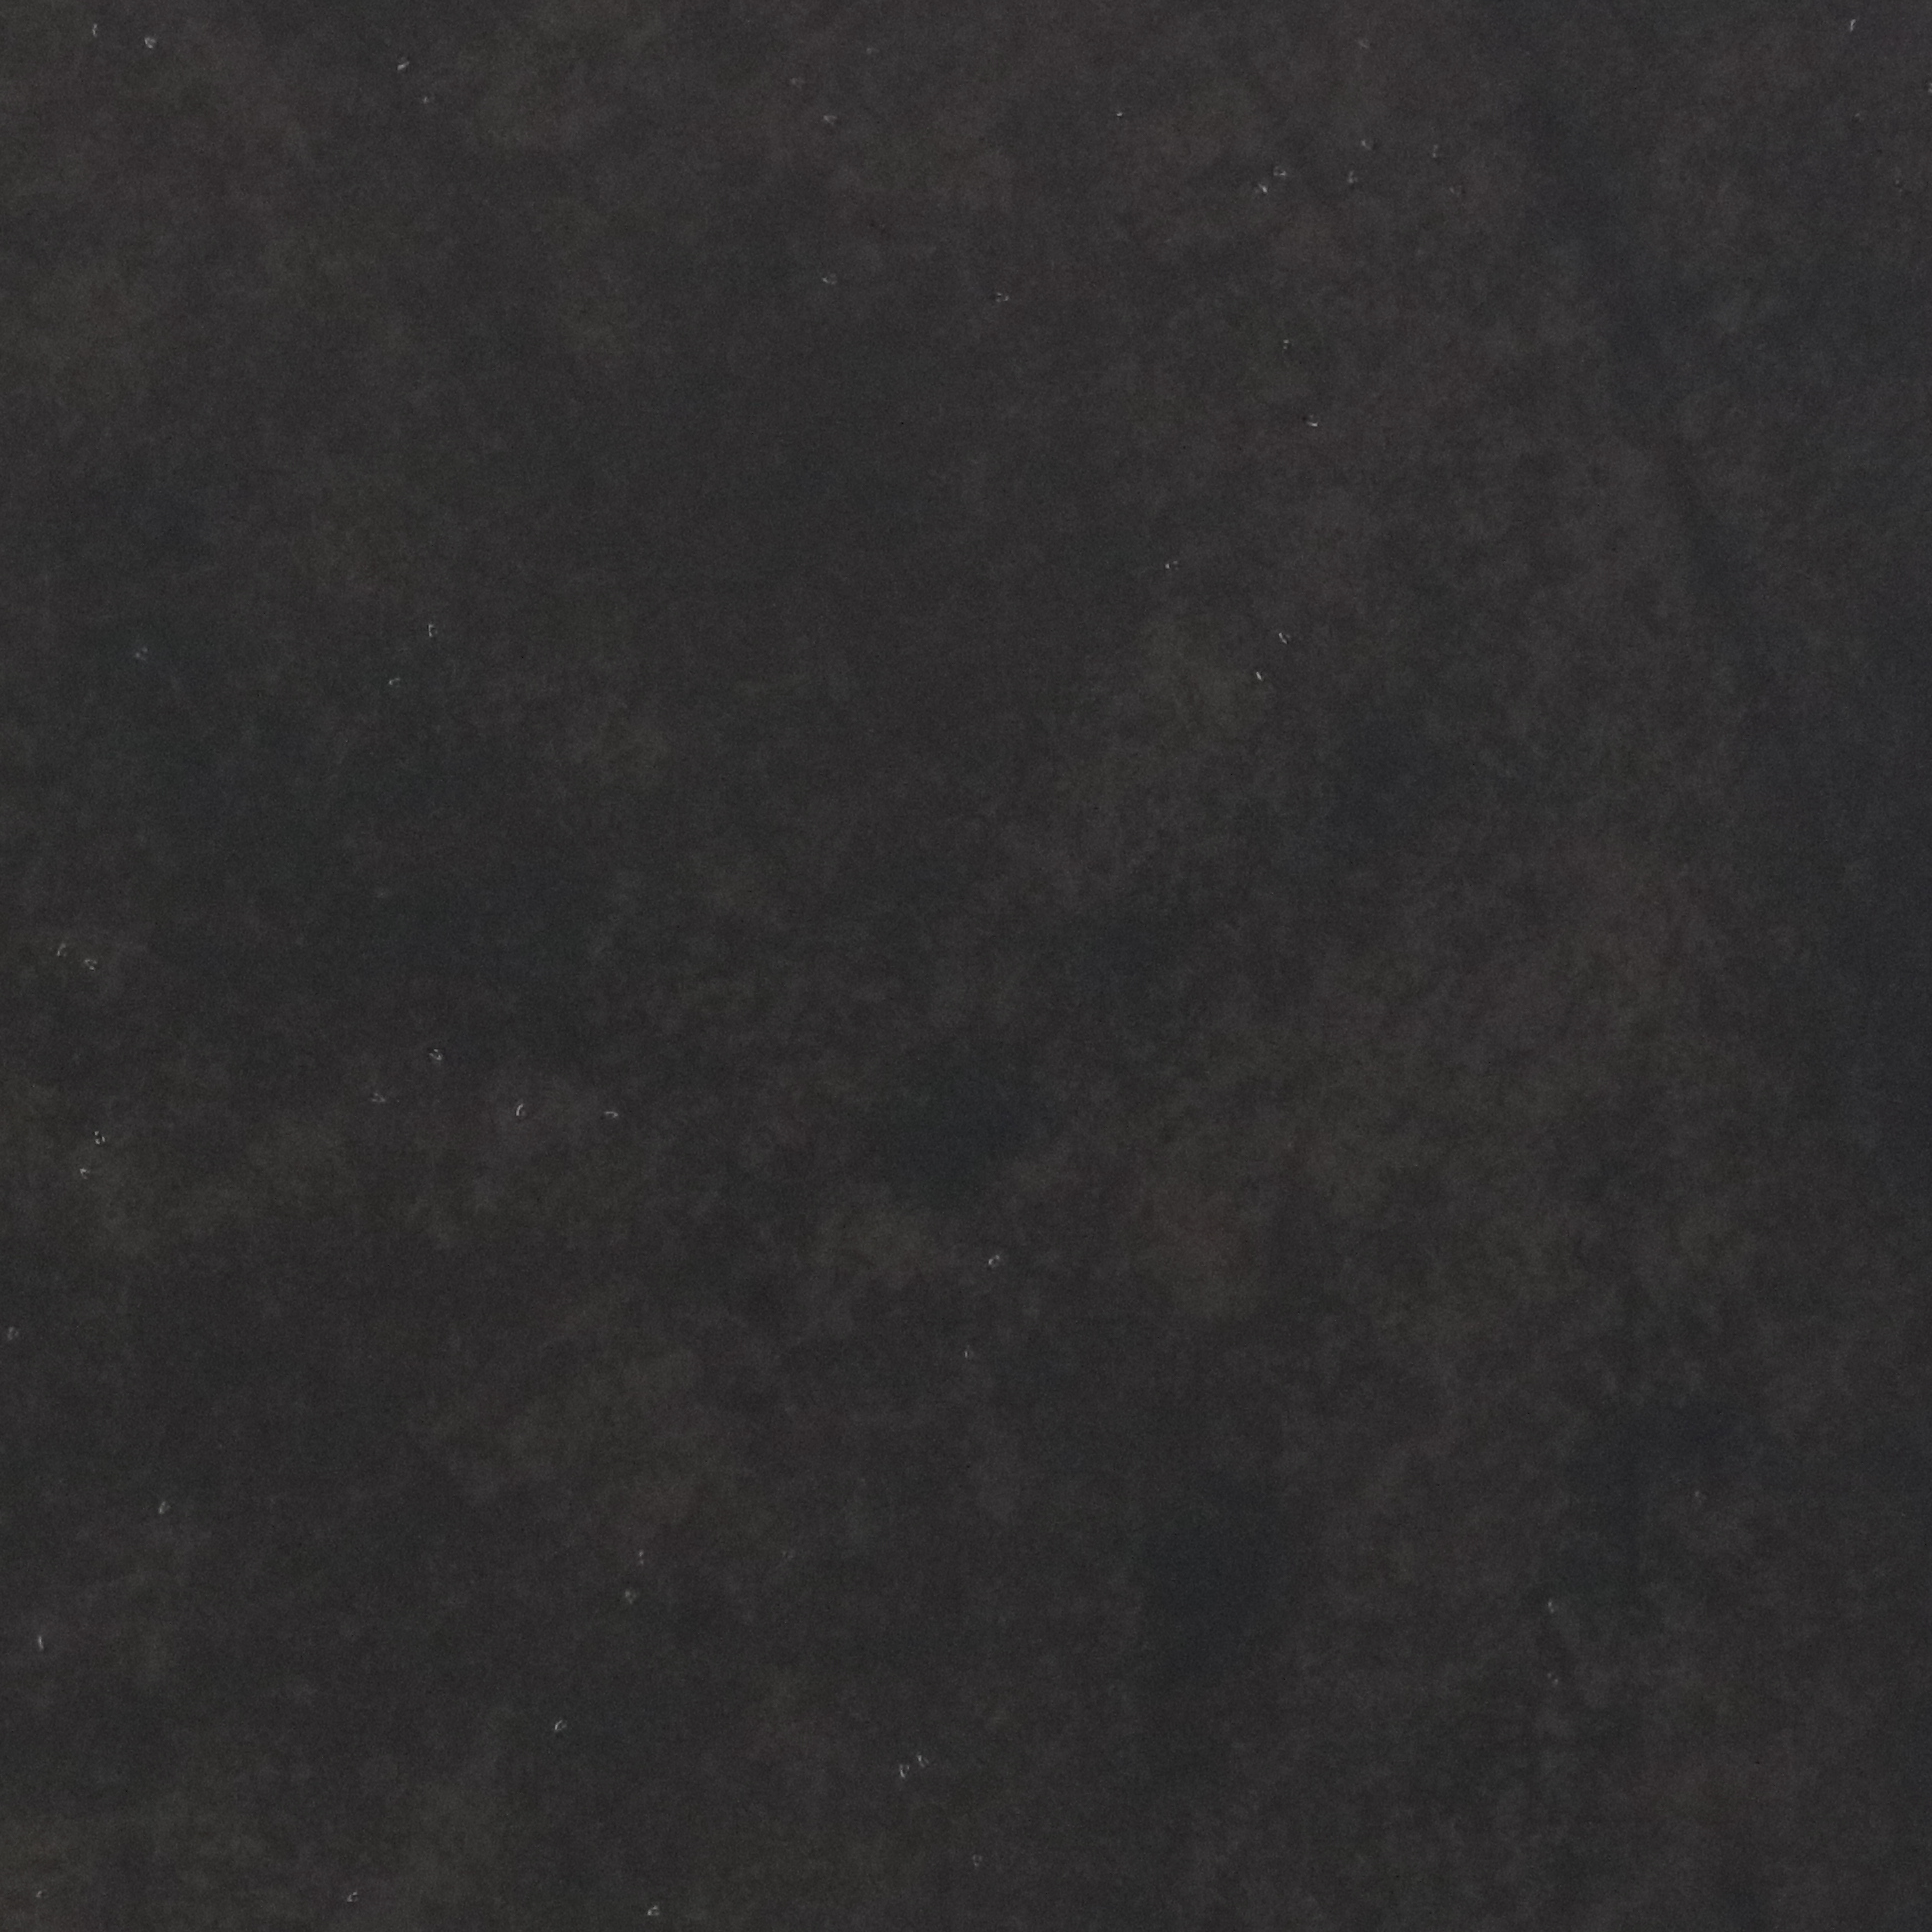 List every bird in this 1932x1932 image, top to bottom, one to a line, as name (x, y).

brant (1856, 17)
brant (93, 31)
brant (1364, 40)
brant (151, 42)
brant (874, 53)
brant (401, 64)
brant (794, 81)
brant (430, 99)
brant (1860, 109)
brant (1125, 113)
brant (831, 118)
brant (1365, 144)
brant (1436, 153)
brant (1279, 169)
brant (1355, 178)
brant (1899, 183)
brant (1259, 190)
brant (826, 278)
brant (1003, 299)
brant (1286, 348)
brant (1310, 422)
brant (1178, 567)
brant (448, 622)
brant (1283, 640)
brant (143, 652)
brant (1268, 679)
brant (395, 685)
brant (61, 957)
brant (102, 961)
brant (434, 1052)
brant (373, 1097)
brant (517, 1113)
brant (613, 1114)
brant (102, 1140)
brant (82, 1172)
brant (992, 1261)
brant (11, 1334)
brant (967, 1353)
brant (1698, 1498)
brant (168, 1508)
brant (643, 1557)
brant (632, 1597)
brant (1553, 1605)
brant (45, 1643)
brant (1550, 1681)
brant (562, 1721)
brant (925, 1763)
brant (902, 1775)
brant (986, 1862)
brant (39, 1893)
brant (353, 1897)
brant (656, 1916)